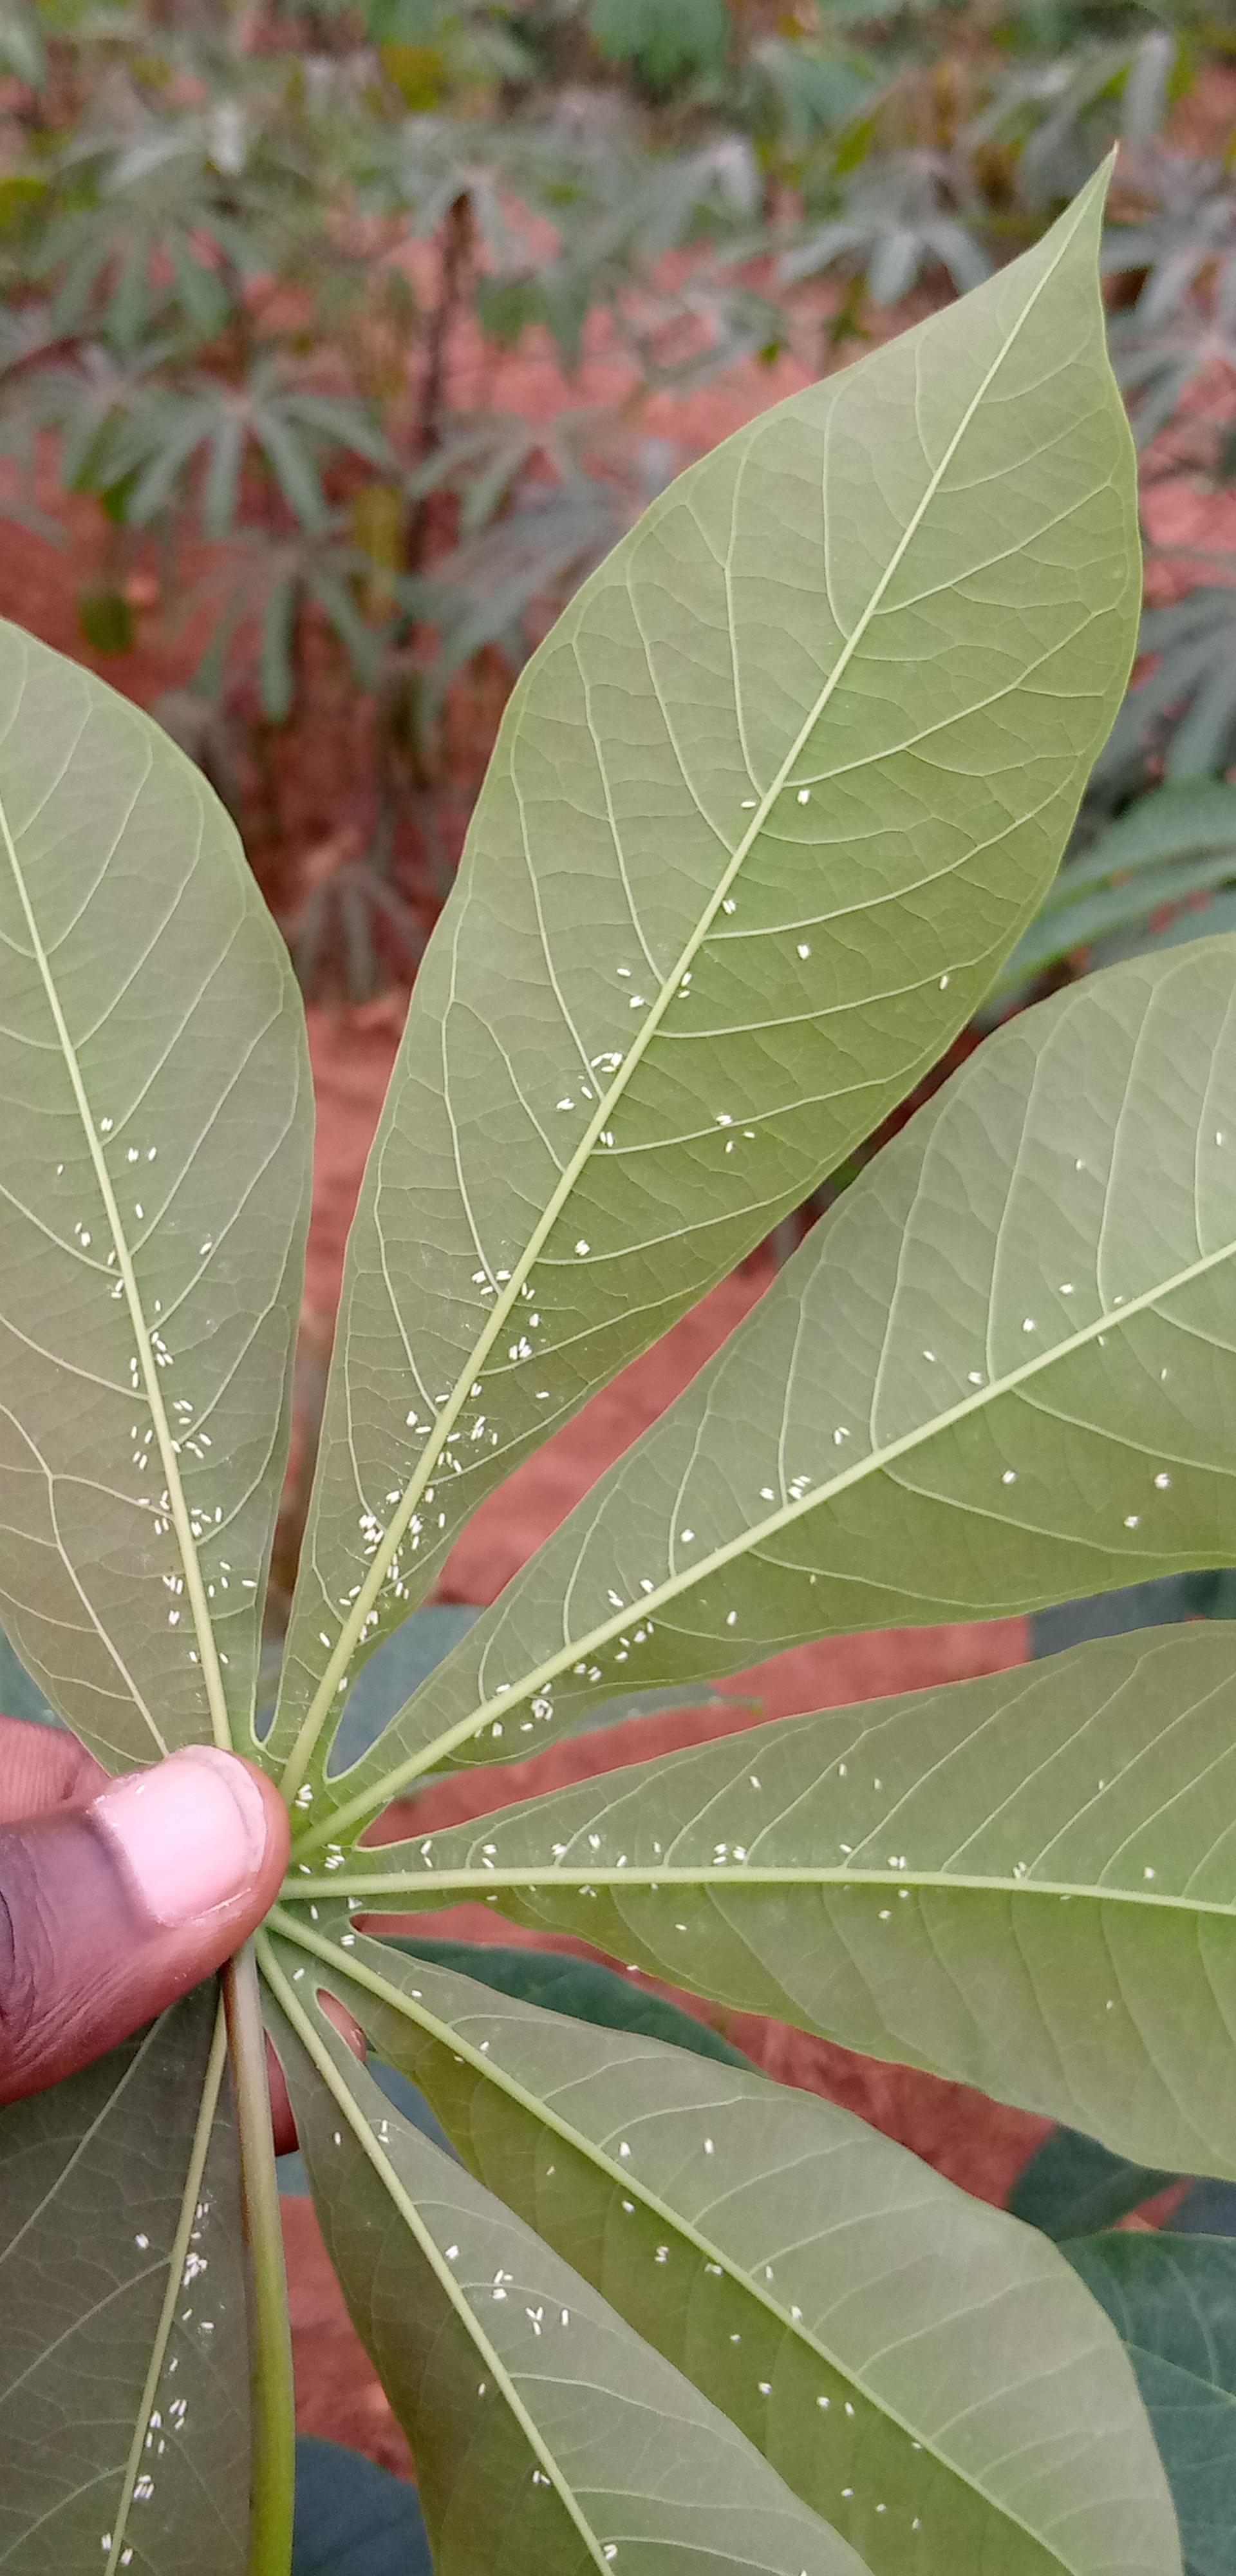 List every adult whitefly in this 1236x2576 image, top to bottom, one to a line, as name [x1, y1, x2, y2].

whitefly [796, 789, 804, 805]
whitefly [801, 790, 810, 805]
whitefly [738, 799, 758, 811]
whitefly [727, 898, 738, 913]
whitefly [720, 899, 733, 916]
whitefly [796, 943, 807, 961]
whitefly [803, 944, 812, 958]
whitefly [615, 965, 634, 980]
whitefly [679, 971, 693, 987]
whitefly [937, 972, 950, 993]
whitefly [676, 989, 691, 1000]
whitefly [628, 995, 642, 1002]
whitefly [629, 999, 644, 1010]
whitefly [602, 1052, 614, 1060]
whitefly [610, 1052, 619, 1065]
whitefly [614, 1054, 623, 1068]
whitefly [590, 1055, 603, 1067]
whitefly [599, 1065, 615, 1074]
whitefly [579, 1084, 594, 1101]
whitefly [554, 1097, 571, 1110]
whitefly [562, 1101, 576, 1110]
whitefly [713, 1113, 732, 1121]
whitefly [100, 1117, 108, 1131]
whitefly [107, 1117, 113, 1132]
whitefly [718, 1119, 732, 1126]
whitefly [605, 1130, 616, 1150]
whitefly [740, 1130, 757, 1141]
whitefly [599, 1130, 606, 1144]
whitefly [1212, 1130, 1226, 1148]
whitefly [723, 1138, 738, 1157]
whitefly [145, 1144, 160, 1163]
whitefly [127, 1145, 134, 1165]
whitefly [134, 1148, 140, 1162]
whitefly [1073, 1157, 1084, 1173]
whitefly [55, 1162, 68, 1177]
whitefly [133, 1202, 145, 1220]
whitefly [73, 1220, 84, 1234]
whitefly [84, 1231, 93, 1247]
whitefly [80, 1232, 87, 1247]
whitefly [574, 1239, 587, 1249]
whitefly [197, 1240, 214, 1256]
whitefly [575, 1244, 589, 1256]
whitefly [579, 1247, 590, 1258]
whitefly [105, 1247, 118, 1267]
whitefly [495, 1268, 511, 1275]
whitefly [471, 1270, 485, 1282]
whitefly [496, 1274, 512, 1282]
whitefly [476, 1275, 487, 1285]
whitefly [114, 1277, 127, 1292]
whitefly [520, 1280, 529, 1296]
whitefly [1057, 1280, 1076, 1295]
whitefly [1055, 1282, 1076, 1298]
whitefly [479, 1285, 495, 1296]
whitefly [525, 1287, 536, 1301]
whitefly [110, 1291, 126, 1302]
whitefly [1110, 1292, 1125, 1307]
whitefly [152, 1297, 164, 1314]
whitefly [527, 1310, 543, 1331]
whitefly [527, 1314, 534, 1329]
whitefly [1022, 1318, 1031, 1332]
whitefly [1028, 1318, 1035, 1332]
whitefly [150, 1330, 160, 1345]
whitefly [519, 1335, 528, 1350]
whitefly [1096, 1335, 1110, 1347]
whitefly [156, 1340, 168, 1352]
whitefly [512, 1345, 520, 1363]
whitefly [520, 1345, 530, 1359]
whitefly [507, 1346, 513, 1359]
whitefly [921, 1349, 939, 1365]
whitefly [523, 1349, 533, 1359]
whitefly [154, 1352, 166, 1368]
whitefly [163, 1352, 176, 1370]
whitefly [129, 1356, 138, 1371]
whitefly [1158, 1365, 1169, 1383]
whitefly [968, 1370, 984, 1378]
whitefly [130, 1371, 141, 1390]
whitefly [968, 1376, 982, 1387]
whitefly [468, 1382, 478, 1399]
whitefly [475, 1385, 483, 1398]
whitefly [532, 1390, 551, 1401]
whitefly [433, 1393, 451, 1404]
whitefly [178, 1398, 196, 1414]
whitefly [171, 1400, 183, 1411]
whitefly [405, 1408, 418, 1428]
whitefly [175, 1416, 195, 1426]
whitefly [474, 1416, 487, 1428]
whitefly [129, 1423, 139, 1441]
whitefly [412, 1425, 433, 1435]
whitefly [478, 1425, 485, 1441]
whitefly [837, 1425, 853, 1438]
whitefly [469, 1427, 478, 1441]
whitefly [832, 1428, 841, 1446]
whitefly [143, 1428, 154, 1445]
whitefly [489, 1428, 500, 1447]
whitefly [197, 1430, 215, 1448]
whitefly [445, 1431, 461, 1444]
whitefly [169, 1437, 183, 1455]
whitefly [183, 1438, 196, 1450]
whitefly [194, 1447, 205, 1461]
whitefly [444, 1448, 453, 1468]
whitefly [131, 1449, 141, 1463]
whitefly [435, 1451, 444, 1469]
whitefly [138, 1454, 149, 1472]
whitefly [453, 1458, 465, 1475]
whitefly [1000, 1469, 1011, 1481]
whitefly [1150, 1469, 1174, 1492]
whitefly [1004, 1472, 1016, 1484]
whitefly [796, 1475, 813, 1486]
whitefly [789, 1477, 808, 1489]
whitefly [427, 1485, 435, 1505]
whitefly [789, 1486, 803, 1495]
whitefly [758, 1486, 775, 1495]
whitefly [160, 1488, 170, 1500]
whitefly [788, 1489, 801, 1500]
whitefly [385, 1490, 400, 1501]
whitefly [757, 1490, 775, 1502]
whitefly [389, 1495, 400, 1505]
whitefly [134, 1496, 151, 1506]
whitefly [159, 1501, 171, 1511]
whitefly [214, 1505, 225, 1524]
whitefly [189, 1508, 205, 1517]
whitefly [436, 1510, 447, 1529]
whitefly [200, 1513, 213, 1525]
whitefly [358, 1513, 367, 1524]
whitefly [407, 1513, 419, 1529]
whitefly [1123, 1514, 1140, 1524]
whitefly [362, 1515, 373, 1529]
whitefly [161, 1516, 171, 1533]
whitefly [368, 1516, 377, 1529]
whitefly [153, 1518, 163, 1537]
whitefly [412, 1519, 424, 1535]
whitefly [1122, 1520, 1138, 1531]
whitefly [190, 1520, 200, 1537]
whitefly [196, 1521, 205, 1536]
whitefly [375, 1528, 384, 1546]
whitefly [680, 1529, 691, 1539]
whitefly [362, 1529, 373, 1540]
whitefly [369, 1529, 377, 1542]
whitefly [682, 1532, 695, 1543]
whitefly [411, 1534, 420, 1551]
whitefly [397, 1544, 406, 1558]
whitefly [364, 1544, 379, 1556]
whitefly [391, 1551, 400, 1566]
whitefly [218, 1558, 234, 1572]
whitefly [385, 1563, 392, 1579]
whitefly [392, 1564, 400, 1582]
whitefly [161, 1573, 169, 1586]
whitefly [169, 1573, 176, 1593]
whitefly [220, 1574, 231, 1590]
whitefly [239, 1577, 259, 1592]
whitefly [175, 1578, 184, 1596]
whitefly [644, 1579, 655, 1589]
whitefly [394, 1580, 405, 1598]
whitefly [639, 1580, 652, 1594]
whitefly [205, 1582, 216, 1599]
whitefly [347, 1585, 362, 1600]
whitefly [402, 1586, 411, 1604]
whitefly [606, 1587, 619, 1598]
whitefly [339, 1597, 352, 1607]
whitefly [606, 1598, 626, 1609]
whitefly [723, 1608, 739, 1627]
whitefly [168, 1609, 174, 1625]
whitefly [371, 1609, 380, 1625]
whitefly [171, 1610, 180, 1626]
whitefly [364, 1611, 371, 1625]
whitefly [645, 1618, 657, 1636]
whitefly [360, 1625, 370, 1636]
whitefly [632, 1629, 648, 1643]
whitefly [318, 1630, 333, 1649]
whitefly [617, 1633, 631, 1647]
whitefly [188, 1649, 200, 1665]
whitefly [612, 1649, 629, 1662]
whitefly [217, 1650, 230, 1666]
whitefly [570, 1662, 586, 1669]
whitefly [587, 1665, 599, 1676]
whitefly [572, 1668, 586, 1675]
whitefly [588, 1670, 604, 1684]
whitefly [343, 1676, 349, 1691]
whitefly [337, 1677, 344, 1695]
whitefly [538, 1681, 552, 1695]
whitefly [492, 1682, 511, 1696]
whitefly [538, 1698, 552, 1709]
whitefly [533, 1704, 545, 1719]
whitefly [545, 1705, 555, 1721]
whitefly [490, 1719, 497, 1740]
whitefly [516, 1721, 534, 1732]
whitefly [497, 1721, 507, 1740]
whitefly [836, 1761, 847, 1779]
whitefly [747, 1772, 766, 1790]
whitefly [870, 1774, 883, 1792]
whitefly [1096, 1776, 1106, 1793]
whitefly [297, 1783, 312, 1793]
whitefly [296, 1792, 314, 1801]
whitefly [293, 1799, 311, 1811]
whitefly [594, 1832, 603, 1845]
whitefly [587, 1832, 597, 1849]
whitefly [417, 1838, 435, 1854]
whitefly [652, 1840, 664, 1856]
whitefly [324, 1841, 344, 1851]
whitefly [836, 1841, 854, 1854]
whitefly [551, 1842, 562, 1851]
whitefly [713, 1842, 727, 1851]
whitefly [479, 1842, 498, 1848]
whitefly [552, 1845, 567, 1857]
whitefly [717, 1846, 727, 1855]
whitefly [731, 1848, 750, 1864]
whitefly [483, 1848, 500, 1856]
whitefly [615, 1851, 628, 1870]
whitefly [332, 1852, 346, 1861]
whitefly [897, 1853, 910, 1871]
whitefly [885, 1853, 899, 1869]
whitefly [710, 1854, 727, 1866]
whitefly [324, 1856, 341, 1868]
whitefly [422, 1856, 436, 1869]
whitefly [480, 1856, 498, 1871]
whitefly [297, 1861, 313, 1878]
whitefly [321, 1862, 337, 1872]
whitefly [1143, 1862, 1157, 1882]
whitefly [1011, 1865, 1023, 1879]
whitefly [896, 1883, 911, 1904]
whitefly [894, 1886, 913, 1905]
whitefly [588, 1888, 599, 1899]
whitefly [484, 1892, 500, 1904]
whitefly [346, 1895, 367, 1912]
whitefly [308, 1902, 321, 1922]
whitefly [872, 1906, 896, 1927]
whitefly [875, 1908, 894, 1925]
whitefly [673, 1922, 690, 1936]
whitefly [339, 1931, 356, 1941]
whitefly [339, 1940, 357, 1947]
whitefly [624, 1962, 642, 1973]
whitefly [288, 1965, 307, 1982]
whitefly [408, 1986, 427, 2001]
whitefly [478, 2038, 492, 2053]
whitefly [378, 2117, 389, 2134]
whitefly [331, 2128, 344, 2148]
whitefly [376, 2132, 392, 2146]
whitefly [702, 2136, 716, 2156]
whitefly [617, 2139, 632, 2158]
whitefly [618, 2199, 639, 2215]
whitefly [194, 2201, 202, 2221]
whitefly [188, 2229, 204, 2239]
whitefly [139, 2233, 151, 2247]
whitefly [133, 2234, 146, 2249]
whitefly [655, 2243, 672, 2259]
whitefly [445, 2244, 459, 2257]
whitefly [653, 2244, 671, 2257]
whitefly [447, 2250, 461, 2262]
whitefly [185, 2255, 200, 2266]
whitefly [651, 2256, 668, 2264]
whitefly [198, 2258, 210, 2271]
whitefly [763, 2261, 776, 2283]
whitefly [182, 2267, 191, 2287]
whitefly [492, 2268, 505, 2286]
whitefly [503, 2273, 514, 2282]
whitefly [535, 2305, 546, 2322]
whitefly [524, 2306, 534, 2320]
whitefly [180, 2307, 193, 2322]
whitefly [560, 2307, 572, 2328]
whitefly [199, 2320, 218, 2332]
whitefly [532, 2321, 547, 2338]
whitefly [726, 2332, 747, 2344]
whitefly [167, 2356, 180, 2374]
whitefly [755, 2376, 774, 2398]
whitefly [475, 2378, 491, 2398]
whitefly [754, 2380, 778, 2401]
whitefly [812, 2394, 834, 2408]
whitefly [167, 2396, 181, 2414]
whitefly [178, 2398, 187, 2417]
whitefly [843, 2400, 859, 2418]
whitefly [148, 2409, 158, 2429]
whitefly [155, 2412, 162, 2430]
whitefly [173, 2415, 185, 2430]
whitefly [143, 2430, 152, 2448]
whitefly [156, 2437, 167, 2456]
whitefly [530, 2468, 540, 2486]
whitefly [135, 2474, 154, 2483]
whitefly [539, 2474, 554, 2487]
whitefly [132, 2481, 145, 2499]
whitefly [145, 2482, 156, 2501]
whitefly [839, 2486, 857, 2499]
whitefly [106, 2532, 115, 2551]
whitefly [99, 2534, 107, 2551]
whitefly [601, 2543, 617, 2550]
whitefly [124, 2547, 134, 2568]
whitefly [601, 2548, 618, 2563]